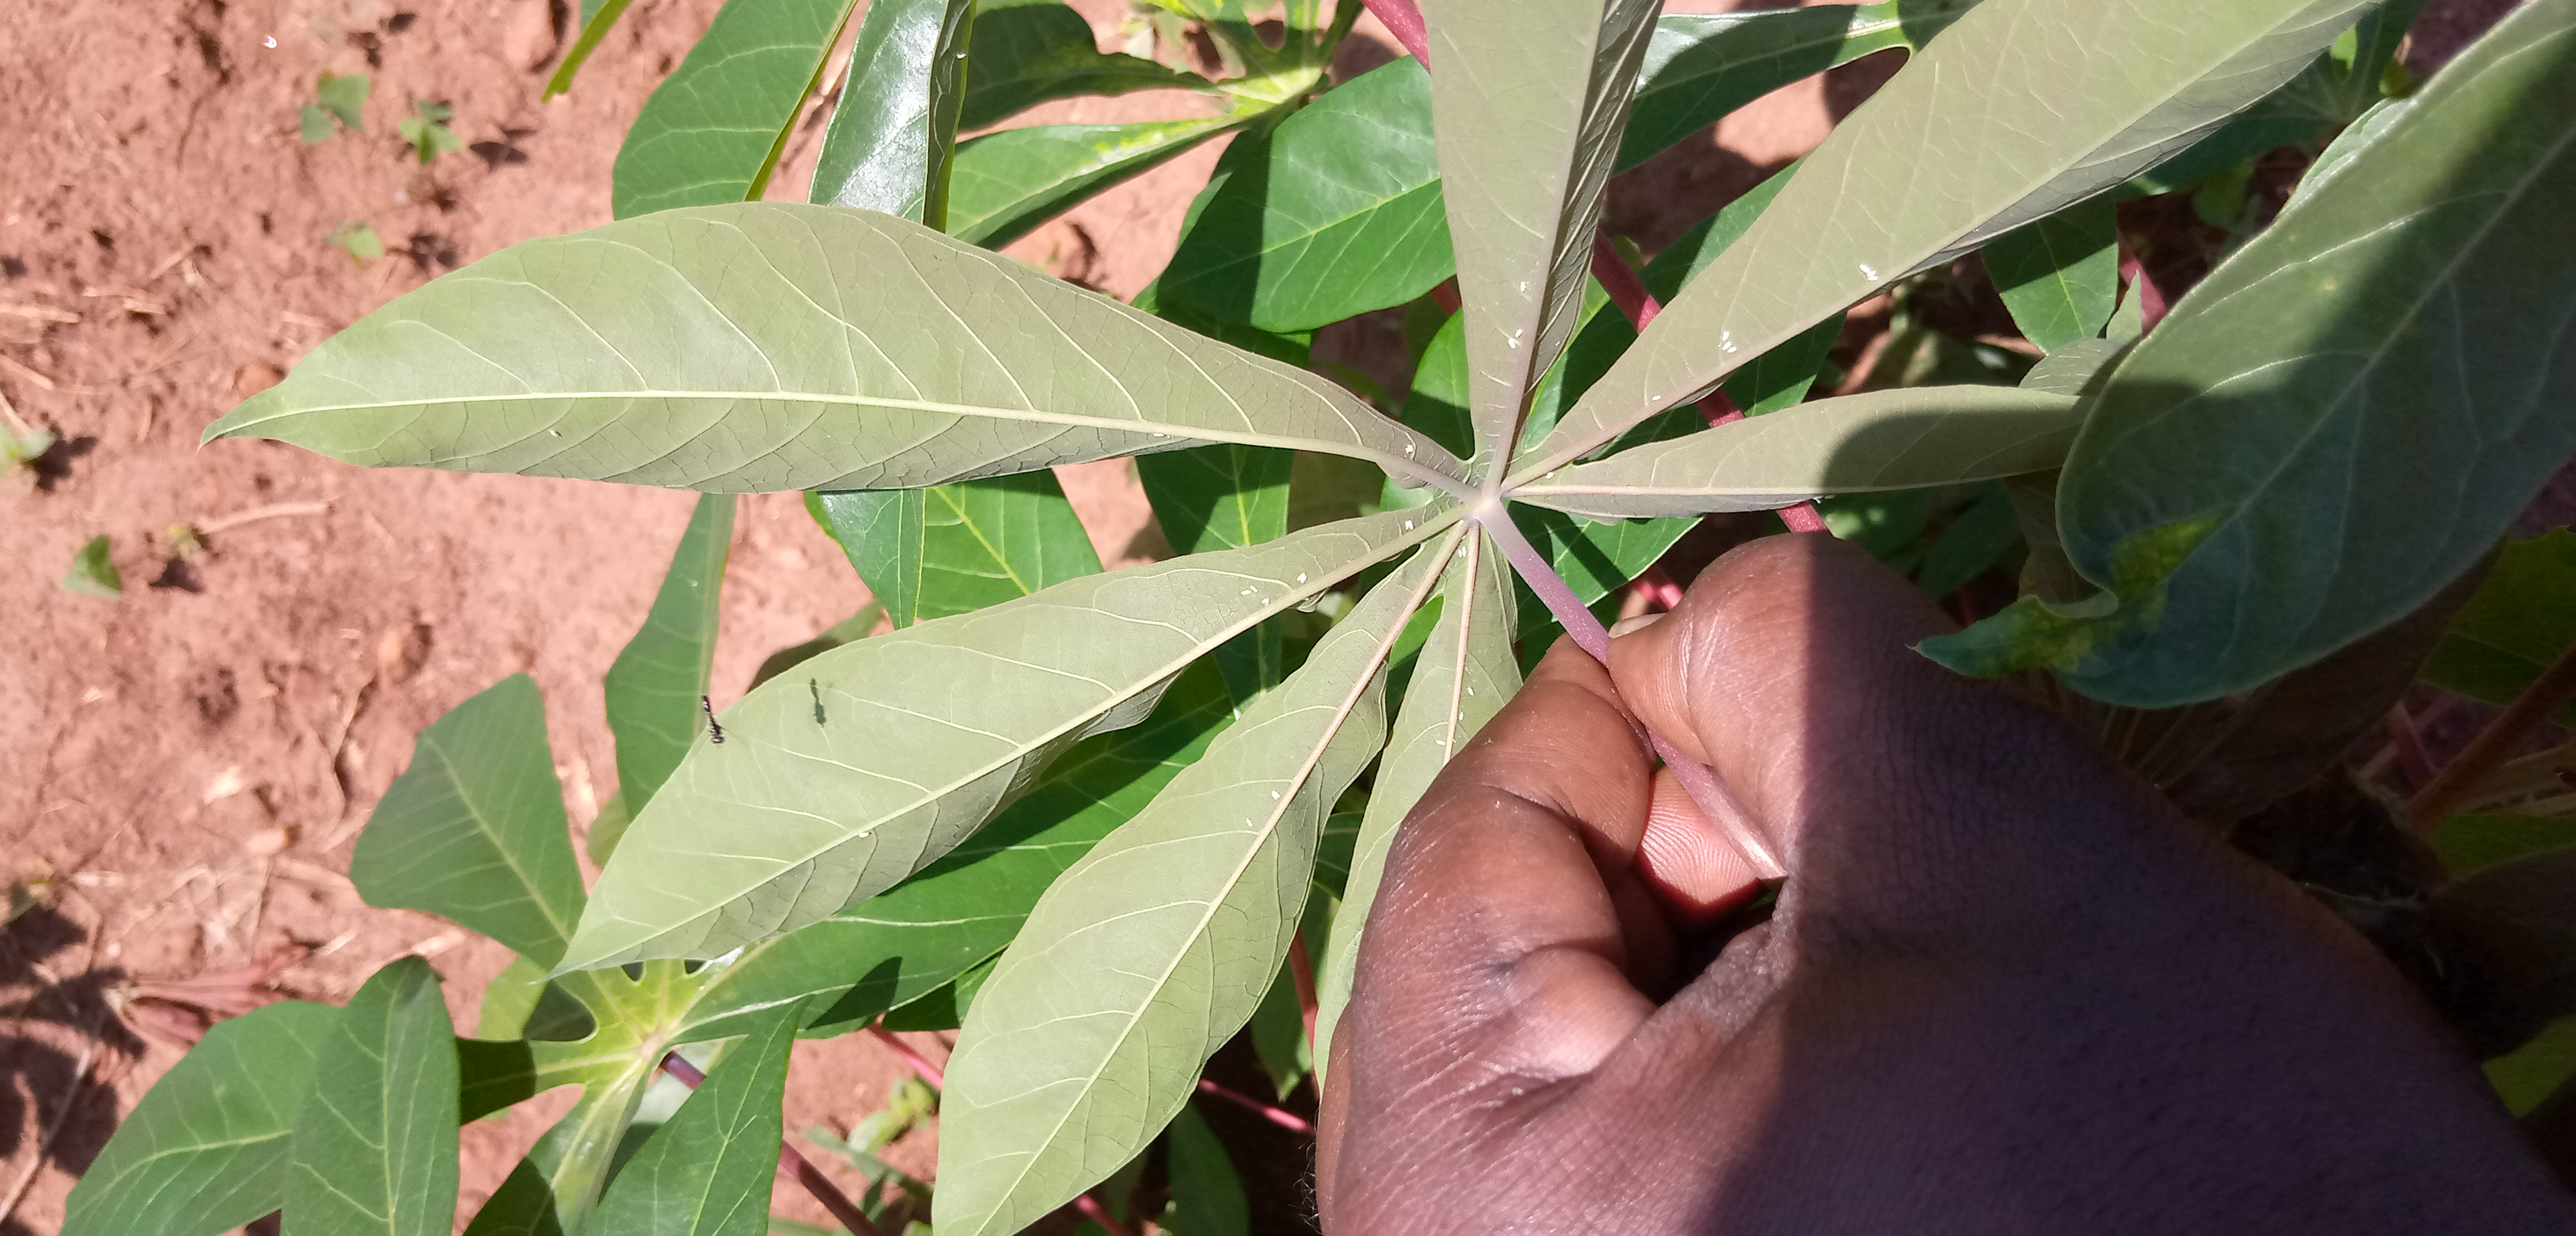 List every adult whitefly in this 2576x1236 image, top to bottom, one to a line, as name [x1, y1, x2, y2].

whitefly [1501, 256, 1533, 304]
whitefly [1853, 256, 1888, 293]
whitefly [1492, 319, 1529, 359]
whitefly [1715, 321, 1752, 348]
whitefly [1711, 342, 1748, 365]
whitefly [545, 409, 563, 455]
whitefly [1144, 424, 1174, 447]
whitefly [1391, 431, 1428, 468]
whitefly [1537, 464, 1560, 492]
whitefly [1382, 514, 1424, 538]
whitefly [1452, 536, 1474, 569]
whitefly [1284, 569, 1318, 593]
whitefly [1233, 580, 1262, 604]
whitefly [1247, 587, 1273, 623]
whitefly [1463, 674, 1488, 705]
whitefly [1450, 707, 1474, 724]
whitefly [1251, 779, 1290, 810]
whitefly [852, 823, 887, 848]